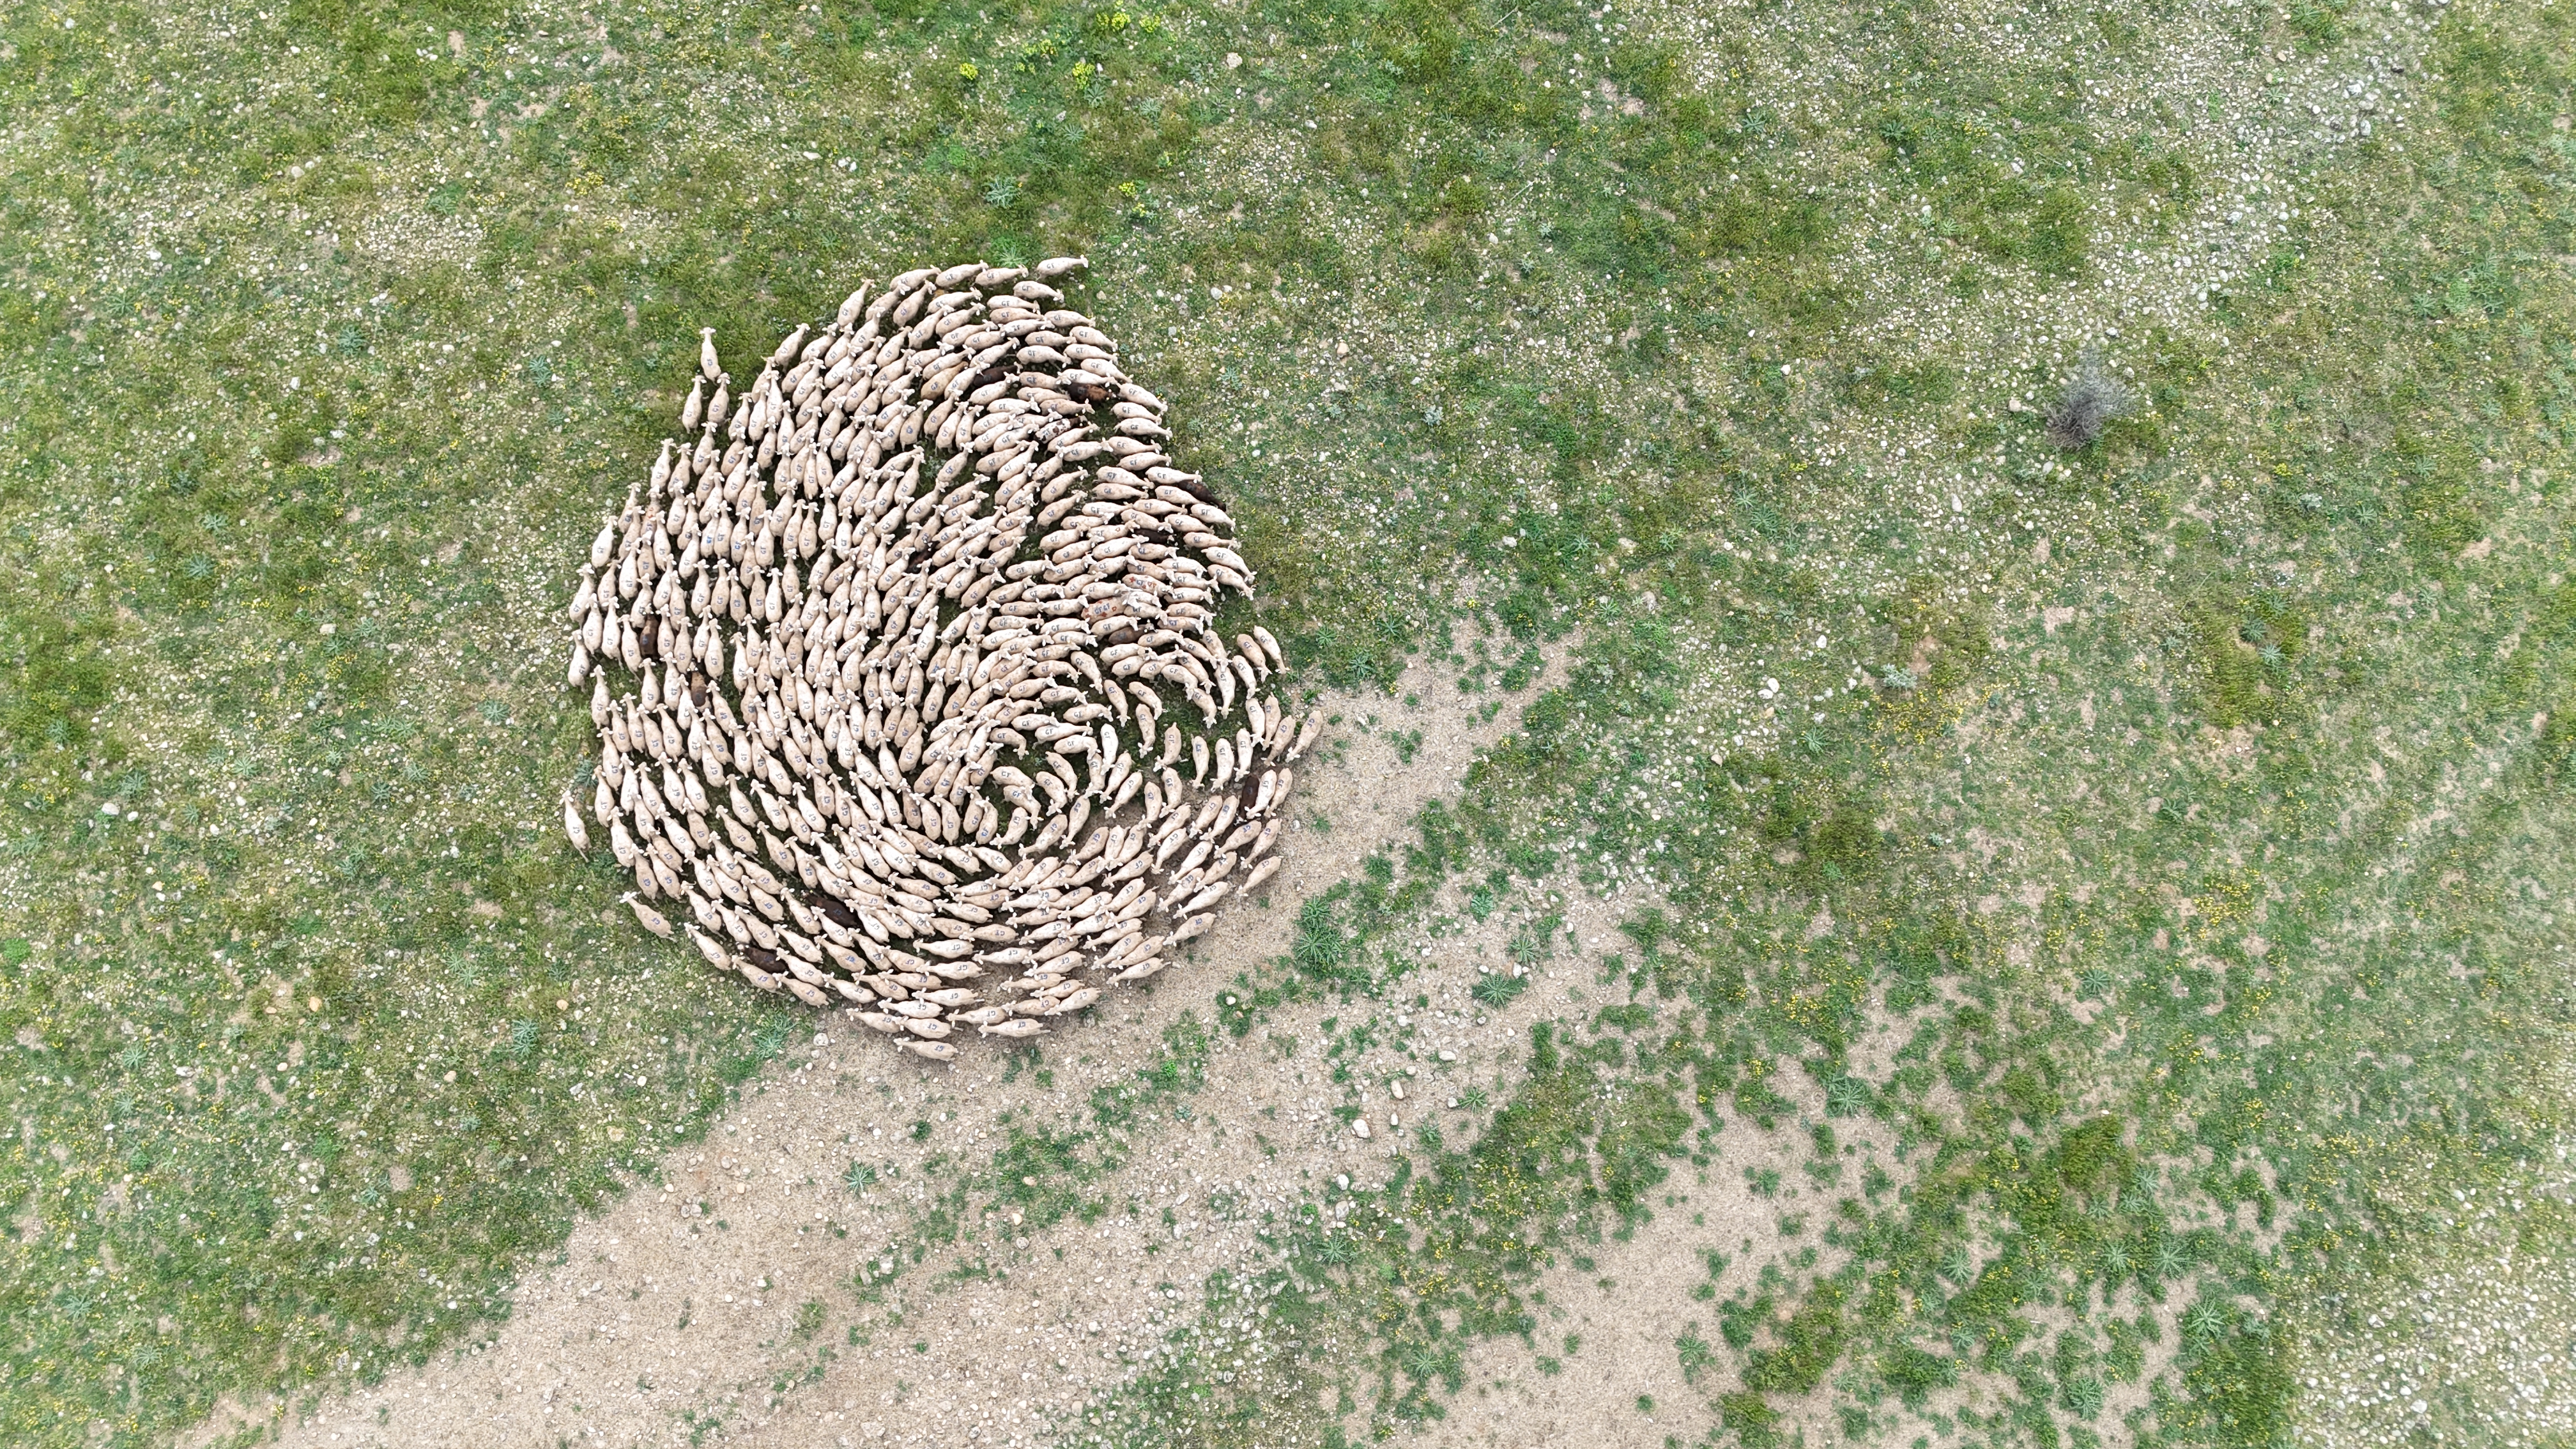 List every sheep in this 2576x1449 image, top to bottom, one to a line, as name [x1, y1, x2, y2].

sheep [1036, 254, 1088, 282]
sheep [936, 259, 989, 288]
sheep [973, 263, 1029, 290]
sheep [889, 264, 942, 292]
sheep [837, 276, 877, 326]
sheep [866, 279, 911, 322]
sheep [893, 280, 937, 326]
sheep [1013, 281, 1064, 303]
sheep [925, 286, 983, 316]
sheep [987, 295, 1040, 314]
sheep [909, 301, 954, 348]
sheep [936, 302, 986, 341]
sheep [850, 306, 886, 355]
sheep [989, 307, 1047, 324]
sheep [1044, 310, 1096, 328]
sheep [1006, 316, 1055, 337]
sheep [942, 319, 998, 347]
sheep [801, 322, 839, 362]
sheep [824, 322, 855, 368]
sheep [775, 323, 811, 375]
sheep [964, 323, 1014, 350]
sheep [876, 326, 913, 370]
sheep [1070, 326, 1117, 352]
sheep [699, 327, 721, 387]
sheep [1024, 330, 1077, 347]
sheep [843, 335, 886, 385]
sheep [969, 337, 1020, 367]
sheep [905, 341, 954, 372]
sheep [824, 342, 863, 389]
sheep [1063, 343, 1118, 366]
sheep [916, 344, 976, 391]
sheep [1016, 345, 1073, 368]
sheep [872, 348, 916, 389]
sheep [780, 349, 820, 393]
sheep [752, 355, 779, 403]
sheep [792, 357, 826, 407]
sheep [1080, 358, 1134, 383]
sheep [944, 360, 990, 400]
sheep [921, 361, 969, 401]
sheep [973, 362, 1023, 387]
sheep [843, 364, 878, 413]
sheep [882, 365, 923, 407]
sheep [821, 366, 854, 416]
sheep [1062, 369, 1118, 388]
sheep [766, 370, 783, 425]
sheep [967, 371, 1020, 405]
sheep [1019, 371, 1072, 393]
sheep [708, 372, 732, 423]
sheep [682, 375, 708, 434]
sheep [796, 376, 826, 428]
sheep [854, 380, 890, 416]
sheep [748, 383, 770, 449]
sheep [1059, 383, 1116, 404]
sheep [1118, 383, 1168, 416]
sheep [1017, 387, 1071, 406]
sheep [874, 389, 915, 431]
sheep [924, 388, 964, 443]
sheep [728, 392, 752, 441]
sheep [818, 396, 847, 442]
sheep [987, 397, 1041, 413]
sheep [900, 399, 934, 451]
sheep [1039, 399, 1096, 416]
sheep [777, 400, 795, 451]
sheep [934, 401, 969, 457]
sheep [1111, 402, 1162, 426]
sheep [880, 404, 916, 454]
sheep [955, 405, 984, 453]
sheep [790, 406, 822, 453]
sheep [972, 406, 1025, 435]
sheep [1015, 408, 1063, 428]
sheep [973, 412, 1024, 455]
sheep [1034, 413, 1088, 450]
sheep [847, 414, 877, 460]
sheep [756, 415, 778, 470]
sheep [830, 415, 865, 467]
sheep [1113, 417, 1173, 441]
sheep [993, 419, 1040, 452]
sheep [692, 420, 718, 475]
sheep [1044, 420, 1100, 456]
sheep [721, 426, 746, 479]
sheep [791, 428, 816, 484]
sheep [858, 430, 888, 476]
sheep [1108, 436, 1163, 460]
sheep [1063, 437, 1114, 466]
sheep [816, 438, 834, 490]
sheep [651, 438, 676, 492]
sheep [976, 440, 1029, 476]
sheep [997, 440, 1039, 481]
sheep [937, 441, 975, 486]
sheep [804, 442, 818, 502]
sheep [668, 442, 694, 500]
sheep [774, 442, 794, 500]
sheep [879, 444, 925, 487]
sheep [1032, 445, 1073, 481]
sheep [723, 446, 754, 507]
sheep [696, 449, 721, 506]
sheep [830, 450, 864, 497]
sheep [1116, 452, 1171, 471]
sheep [894, 454, 927, 504]
sheep [736, 462, 760, 512]
sheep [994, 462, 1037, 505]
sheep [838, 463, 875, 513]
sheep [1041, 465, 1088, 502]
sheep [1092, 465, 1154, 489]
sheep [1145, 467, 1203, 484]
sheep [854, 469, 884, 522]
sheep [874, 469, 904, 517]
sheep [699, 472, 725, 524]
sheep [943, 473, 991, 509]
sheep [1006, 476, 1046, 514]
sheep [769, 478, 798, 548]
sheep [906, 478, 949, 522]
sheep [1178, 480, 1226, 513]
sheep [666, 480, 687, 536]
sheep [749, 481, 768, 538]
sheep [617, 482, 641, 536]
sheep [1090, 483, 1149, 499]
sheep [641, 485, 666, 544]
sheep [1155, 485, 1208, 505]
sheep [818, 486, 837, 544]
sheep [1035, 490, 1088, 529]
sheep [943, 490, 989, 525]
sheep [677, 492, 699, 550]
sheep [996, 492, 1040, 531]
sheep [874, 494, 915, 538]
sheep [783, 499, 806, 553]
sheep [1134, 499, 1188, 516]
sheep [851, 499, 877, 546]
sheep [713, 500, 734, 559]
sheep [1082, 501, 1133, 523]
sheep [700, 502, 719, 558]
sheep [798, 502, 820, 567]
sheep [1190, 504, 1236, 532]
sheep [914, 504, 948, 552]
sheep [961, 505, 1007, 541]
sheep [835, 505, 853, 562]
sheep [618, 506, 645, 563]
sheep [730, 506, 751, 567]
sheep [1120, 508, 1174, 533]
sheep [931, 509, 977, 550]
sheep [754, 510, 775, 572]
sheep [650, 510, 671, 573]
sheep [1060, 511, 1114, 529]
sheep [1168, 514, 1215, 535]
sheep [989, 515, 1034, 552]
sheep [591, 516, 618, 567]
sheep [856, 518, 878, 568]
sheep [1086, 518, 1140, 542]
sheep [886, 522, 923, 564]
sheep [1038, 522, 1088, 558]
sheep [679, 523, 702, 579]
sheep [955, 525, 1002, 561]
sheep [931, 528, 977, 567]
sheep [1128, 529, 1178, 547]
sheep [638, 530, 661, 579]
sheep [739, 531, 757, 589]
sheep [868, 532, 895, 579]
sheep [1183, 532, 1238, 551]
sheep [1052, 533, 1104, 563]
sheep [1092, 534, 1149, 560]
sheep [980, 536, 1027, 573]
sheep [809, 538, 838, 582]
sheep [619, 539, 642, 601]
sheep [905, 539, 941, 574]
sheep [1130, 543, 1179, 561]
sheep [824, 546, 860, 593]
sheep [877, 546, 916, 591]
sheep [1201, 546, 1257, 584]
sheep [781, 548, 800, 610]
sheep [1088, 549, 1139, 578]
sheep [1043, 551, 1097, 584]
sheep [653, 554, 677, 610]
sheep [850, 553, 873, 602]
sheep [1005, 554, 1057, 580]
sheep [944, 555, 986, 603]
sheep [927, 556, 970, 589]
sheep [1156, 557, 1207, 580]
sheep [598, 557, 622, 612]
sheep [908, 558, 933, 608]
sheep [710, 559, 730, 617]
sheep [691, 559, 714, 616]
sheep [1127, 560, 1177, 583]
sheep [569, 563, 595, 629]
sheep [1207, 564, 1257, 601]
sheep [747, 565, 766, 620]
sheep [828, 566, 854, 620]
sheep [960, 566, 1006, 608]
sheep [726, 568, 746, 626]
sheep [765, 567, 783, 623]
sheep [669, 570, 690, 631]
sheep [1063, 570, 1108, 599]
sheep [630, 573, 654, 628]
sheep [882, 572, 921, 616]
sheep [1169, 572, 1221, 593]
sheep [1122, 573, 1176, 599]
sheep [988, 575, 1036, 604]
sheep [800, 576, 824, 630]
sheep [862, 577, 882, 634]
sheep [1081, 580, 1131, 599]
sheep [910, 582, 948, 629]
sheep [1021, 582, 1066, 601]
sheep [1163, 587, 1214, 605]
sheep [1132, 589, 1162, 608]
sheep [843, 589, 864, 641]
sheep [1081, 592, 1141, 625]
sheep [779, 592, 804, 645]
sheep [1044, 592, 1089, 621]
sheep [582, 593, 603, 661]
sheep [602, 596, 624, 671]
sheep [885, 596, 917, 645]
sheep [966, 596, 1001, 639]
sheep [999, 598, 1050, 617]
sheep [804, 598, 829, 651]
sheep [822, 599, 850, 650]
sheep [1124, 602, 1170, 626]
sheep [1167, 602, 1217, 627]
sheep [639, 603, 660, 659]
sheep [655, 603, 675, 656]
sheep [941, 604, 984, 646]
sheep [692, 605, 713, 662]
sheep [914, 605, 939, 661]
sheep [836, 613, 871, 662]
sheep [741, 614, 762, 669]
sheep [988, 613, 1045, 631]
sheep [617, 614, 642, 685]
sheep [1090, 615, 1141, 642]
sheep [1157, 615, 1204, 635]
sheep [673, 616, 692, 674]
sheep [1040, 617, 1091, 637]
sheep [705, 618, 725, 682]
sheep [1108, 618, 1158, 646]
sheep [785, 619, 804, 672]
sheep [764, 621, 786, 680]
sheep [886, 624, 922, 668]
sheep [982, 623, 1033, 650]
sheep [1253, 625, 1290, 674]
sheep [804, 626, 824, 685]
sheep [1199, 627, 1233, 673]
sheep [1138, 628, 1186, 647]
sheep [567, 629, 590, 696]
sheep [1000, 629, 1054, 654]
sheep [820, 630, 839, 688]
sheep [926, 630, 952, 683]
sheep [1052, 631, 1098, 647]
sheep [729, 632, 749, 696]
sheep [859, 633, 896, 675]
sheep [959, 634, 985, 681]
sheep [1237, 634, 1273, 684]
sheep [841, 636, 870, 697]
sheep [1030, 636, 1081, 662]
sheep [944, 637, 973, 687]
sheep [1180, 638, 1220, 670]
sheep [755, 640, 773, 695]
sheep [1099, 643, 1149, 671]
sheep [892, 643, 917, 693]
sheep [990, 644, 1037, 680]
sheep [1140, 644, 1188, 687]
sheep [1112, 647, 1160, 683]
sheep [972, 648, 1012, 689]
sheep [659, 651, 681, 711]
sheep [1071, 651, 1103, 694]
sheep [905, 652, 925, 706]
sheep [1178, 652, 1217, 694]
sheep [993, 654, 1038, 696]
sheep [1231, 655, 1261, 699]
sheep [776, 657, 799, 716]
sheep [877, 657, 894, 714]
sheep [639, 657, 661, 710]
sheep [860, 658, 879, 707]
sheep [826, 660, 850, 714]
sheep [1027, 660, 1083, 684]
sheep [686, 661, 712, 713]
sheep [790, 664, 816, 728]
sheep [1213, 664, 1236, 720]
sheep [590, 664, 610, 729]
sheep [1161, 664, 1198, 703]
sheep [740, 666, 759, 724]
sheep [943, 667, 972, 719]
sheep [920, 668, 946, 726]
sheep [1009, 672, 1058, 702]
sheep [813, 673, 831, 738]
sheep [764, 678, 788, 730]
sheep [964, 678, 1004, 712]
sheep [706, 680, 738, 738]
sheep [1103, 680, 1131, 728]
sheep [1127, 681, 1168, 721]
sheep [1040, 685, 1088, 708]
sheep [846, 688, 866, 741]
sheep [1192, 688, 1217, 729]
sheep [1262, 691, 1281, 751]
sheep [619, 692, 650, 760]
sheep [883, 692, 905, 740]
sheep [972, 692, 1015, 721]
sheep [894, 694, 919, 748]
sheep [749, 695, 783, 755]
sheep [824, 695, 840, 756]
sheep [864, 696, 883, 750]
sheep [1245, 697, 1265, 747]
sheep [995, 698, 1044, 727]
sheep [606, 699, 635, 760]
sheep [684, 700, 705, 776]
sheep [652, 703, 688, 762]
sheep [635, 704, 664, 758]
sheep [1063, 703, 1114, 724]
sheep [1135, 703, 1155, 759]
sheep [783, 706, 811, 756]
sheep [927, 707, 977, 744]
sheep [699, 708, 735, 765]
sheep [833, 709, 855, 770]
sheep [1285, 710, 1323, 763]
sheep [1011, 711, 1060, 731]
sheep [1260, 714, 1296, 768]
sheep [964, 716, 1001, 763]
sheep [728, 719, 752, 778]
sheep [949, 719, 981, 758]
sheep [745, 721, 768, 781]
sheep [1032, 721, 1093, 750]
sheep [1153, 722, 1188, 772]
sheep [898, 722, 928, 774]
sheep [922, 722, 966, 765]
sheep [804, 723, 834, 777]
sheep [1100, 723, 1119, 775]
sheep [596, 727, 623, 791]
sheep [774, 727, 807, 786]
sheep [989, 728, 1029, 760]
sheep [1233, 728, 1253, 782]
sheep [876, 731, 902, 790]
sheep [695, 732, 729, 792]
sheep [1189, 733, 1210, 789]
sheep [1053, 735, 1102, 760]
sheep [1210, 738, 1235, 793]
sheep [849, 740, 880, 789]
sheep [970, 742, 1004, 786]
sheep [756, 742, 793, 795]
sheep [914, 745, 952, 793]
sheep [933, 749, 967, 799]
sheep [655, 752, 686, 811]
sheep [1045, 751, 1080, 803]
sheep [618, 753, 639, 816]
sheep [1083, 753, 1106, 800]
sheep [1098, 752, 1132, 804]
sheep [677, 758, 713, 816]
sheep [634, 761, 664, 823]
sheep [949, 761, 982, 815]
sheep [806, 763, 835, 818]
sheep [592, 765, 614, 835]
sheep [989, 766, 1035, 800]
sheep [1159, 767, 1182, 818]
sheep [1264, 768, 1293, 818]
sheep [1245, 769, 1277, 820]
sheep [849, 771, 886, 824]
sheep [1036, 771, 1068, 817]
sheep [1103, 772, 1142, 819]
sheep [827, 773, 851, 828]
sheep [725, 774, 758, 828]
sheep [875, 775, 904, 829]
sheep [750, 779, 790, 831]
sheep [896, 779, 924, 830]
sheep [1137, 781, 1162, 831]
sheep [792, 782, 830, 842]
sheep [627, 784, 655, 843]
sheep [963, 785, 984, 834]
sheep [1001, 785, 1044, 829]
sheep [559, 790, 592, 863]
sheep [841, 791, 875, 841]
sheep [909, 793, 941, 841]
sheep [929, 793, 961, 846]
sheep [1059, 795, 1091, 850]
sheep [1199, 795, 1242, 844]
sheep [975, 796, 998, 844]
sheep [1188, 795, 1223, 839]
sheep [778, 796, 811, 843]
sheep [681, 797, 714, 853]
sheep [1147, 802, 1191, 848]
sheep [655, 803, 700, 865]
sheep [715, 805, 764, 866]
sheep [607, 806, 635, 867]
sheep [989, 807, 1028, 850]
sheep [1018, 814, 1068, 860]
sheep [869, 817, 917, 856]
sheep [1213, 817, 1262, 859]
sheep [1239, 817, 1283, 870]
sheep [757, 821, 798, 880]
sheep [646, 822, 688, 876]
sheep [893, 823, 939, 858]
sheep [831, 823, 865, 869]
sheep [1096, 824, 1131, 873]
sheep [1108, 824, 1147, 871]
sheep [848, 827, 891, 882]
sheep [1066, 827, 1109, 866]
sheep [1151, 827, 1190, 875]
sheep [708, 830, 744, 881]
sheep [810, 832, 850, 881]
sheep [866, 834, 918, 879]
sheep [784, 836, 828, 899]
sheep [1167, 840, 1213, 885]
sheep [960, 842, 1013, 873]
sheep [628, 843, 660, 908]
sheep [643, 843, 687, 903]
sheep [928, 844, 982, 876]
sheep [1101, 846, 1154, 890]
sheep [684, 849, 722, 899]
sheep [1193, 851, 1238, 893]
sheep [733, 851, 784, 894]
sheep [835, 852, 881, 895]
sheep [703, 854, 757, 911]
sheep [804, 853, 849, 902]
sheep [903, 853, 964, 885]
sheep [1234, 855, 1283, 899]
sheep [1009, 856, 1066, 893]
sheep [1052, 857, 1106, 889]
sheep [985, 858, 1035, 890]
sheep [1027, 864, 1079, 895]
sheep [1157, 868, 1205, 913]
sheep [888, 872, 950, 900]
sheep [740, 875, 784, 921]
sheep [1095, 877, 1146, 917]
sheep [837, 878, 891, 909]
sheep [681, 880, 727, 941]
sheep [944, 881, 999, 898]
sheep [1172, 881, 1236, 920]
sheep [880, 884, 935, 913]
sheep [1104, 884, 1160, 929]
sheep [1037, 887, 1094, 913]
sheep [780, 887, 822, 934]
sheep [1001, 888, 1063, 912]
sheep [952, 889, 1015, 913]
sheep [800, 889, 863, 933]
sheep [619, 892, 677, 943]
sheep [1058, 891, 1113, 922]
sheep [933, 898, 993, 924]
sheep [711, 899, 752, 944]
sheep [844, 899, 890, 946]
sheep [884, 903, 936, 937]
sheep [734, 905, 786, 951]
sheep [810, 905, 855, 948]
sheep [860, 905, 915, 939]
sheep [1005, 908, 1063, 928]
sheep [1163, 912, 1217, 947]
sheep [917, 913, 977, 938]
sheep [1058, 914, 1110, 941]
sheep [1082, 918, 1143, 952]
sheep [1019, 919, 1073, 946]
sheep [684, 923, 731, 971]
sheep [773, 923, 824, 964]
sheep [959, 923, 1021, 946]
sheep [847, 928, 901, 973]
sheep [1091, 931, 1150, 970]
sheep [814, 933, 873, 972]
sheep [1022, 935, 1081, 964]
sheep [1106, 935, 1165, 970]
sheep [913, 938, 980, 959]
sheep [735, 942, 796, 979]
sheep [875, 944, 925, 973]
sheep [972, 947, 1039, 965]
sheep [776, 947, 836, 991]
sheep [1023, 951, 1086, 980]
sheep [731, 955, 785, 996]
sheep [1105, 957, 1171, 987]
sheep [916, 960, 991, 980]
sheep [851, 969, 909, 1001]
sheep [877, 969, 956, 990]
sheep [772, 971, 829, 1008]
sheep [822, 972, 877, 1004]
sheep [1000, 973, 1071, 993]
sheep [1030, 979, 1085, 1001]
sheep [911, 987, 985, 1005]
sheep [1044, 987, 1102, 1016]
sheep [1001, 996, 1060, 1017]
sheep [877, 997, 945, 1018]
sheep [945, 1005, 1009, 1027]
sheep [845, 1007, 899, 1033]
sheep [891, 1016, 963, 1038]
sheep [978, 1020, 1051, 1038]
sheep [893, 1037, 964, 1062]